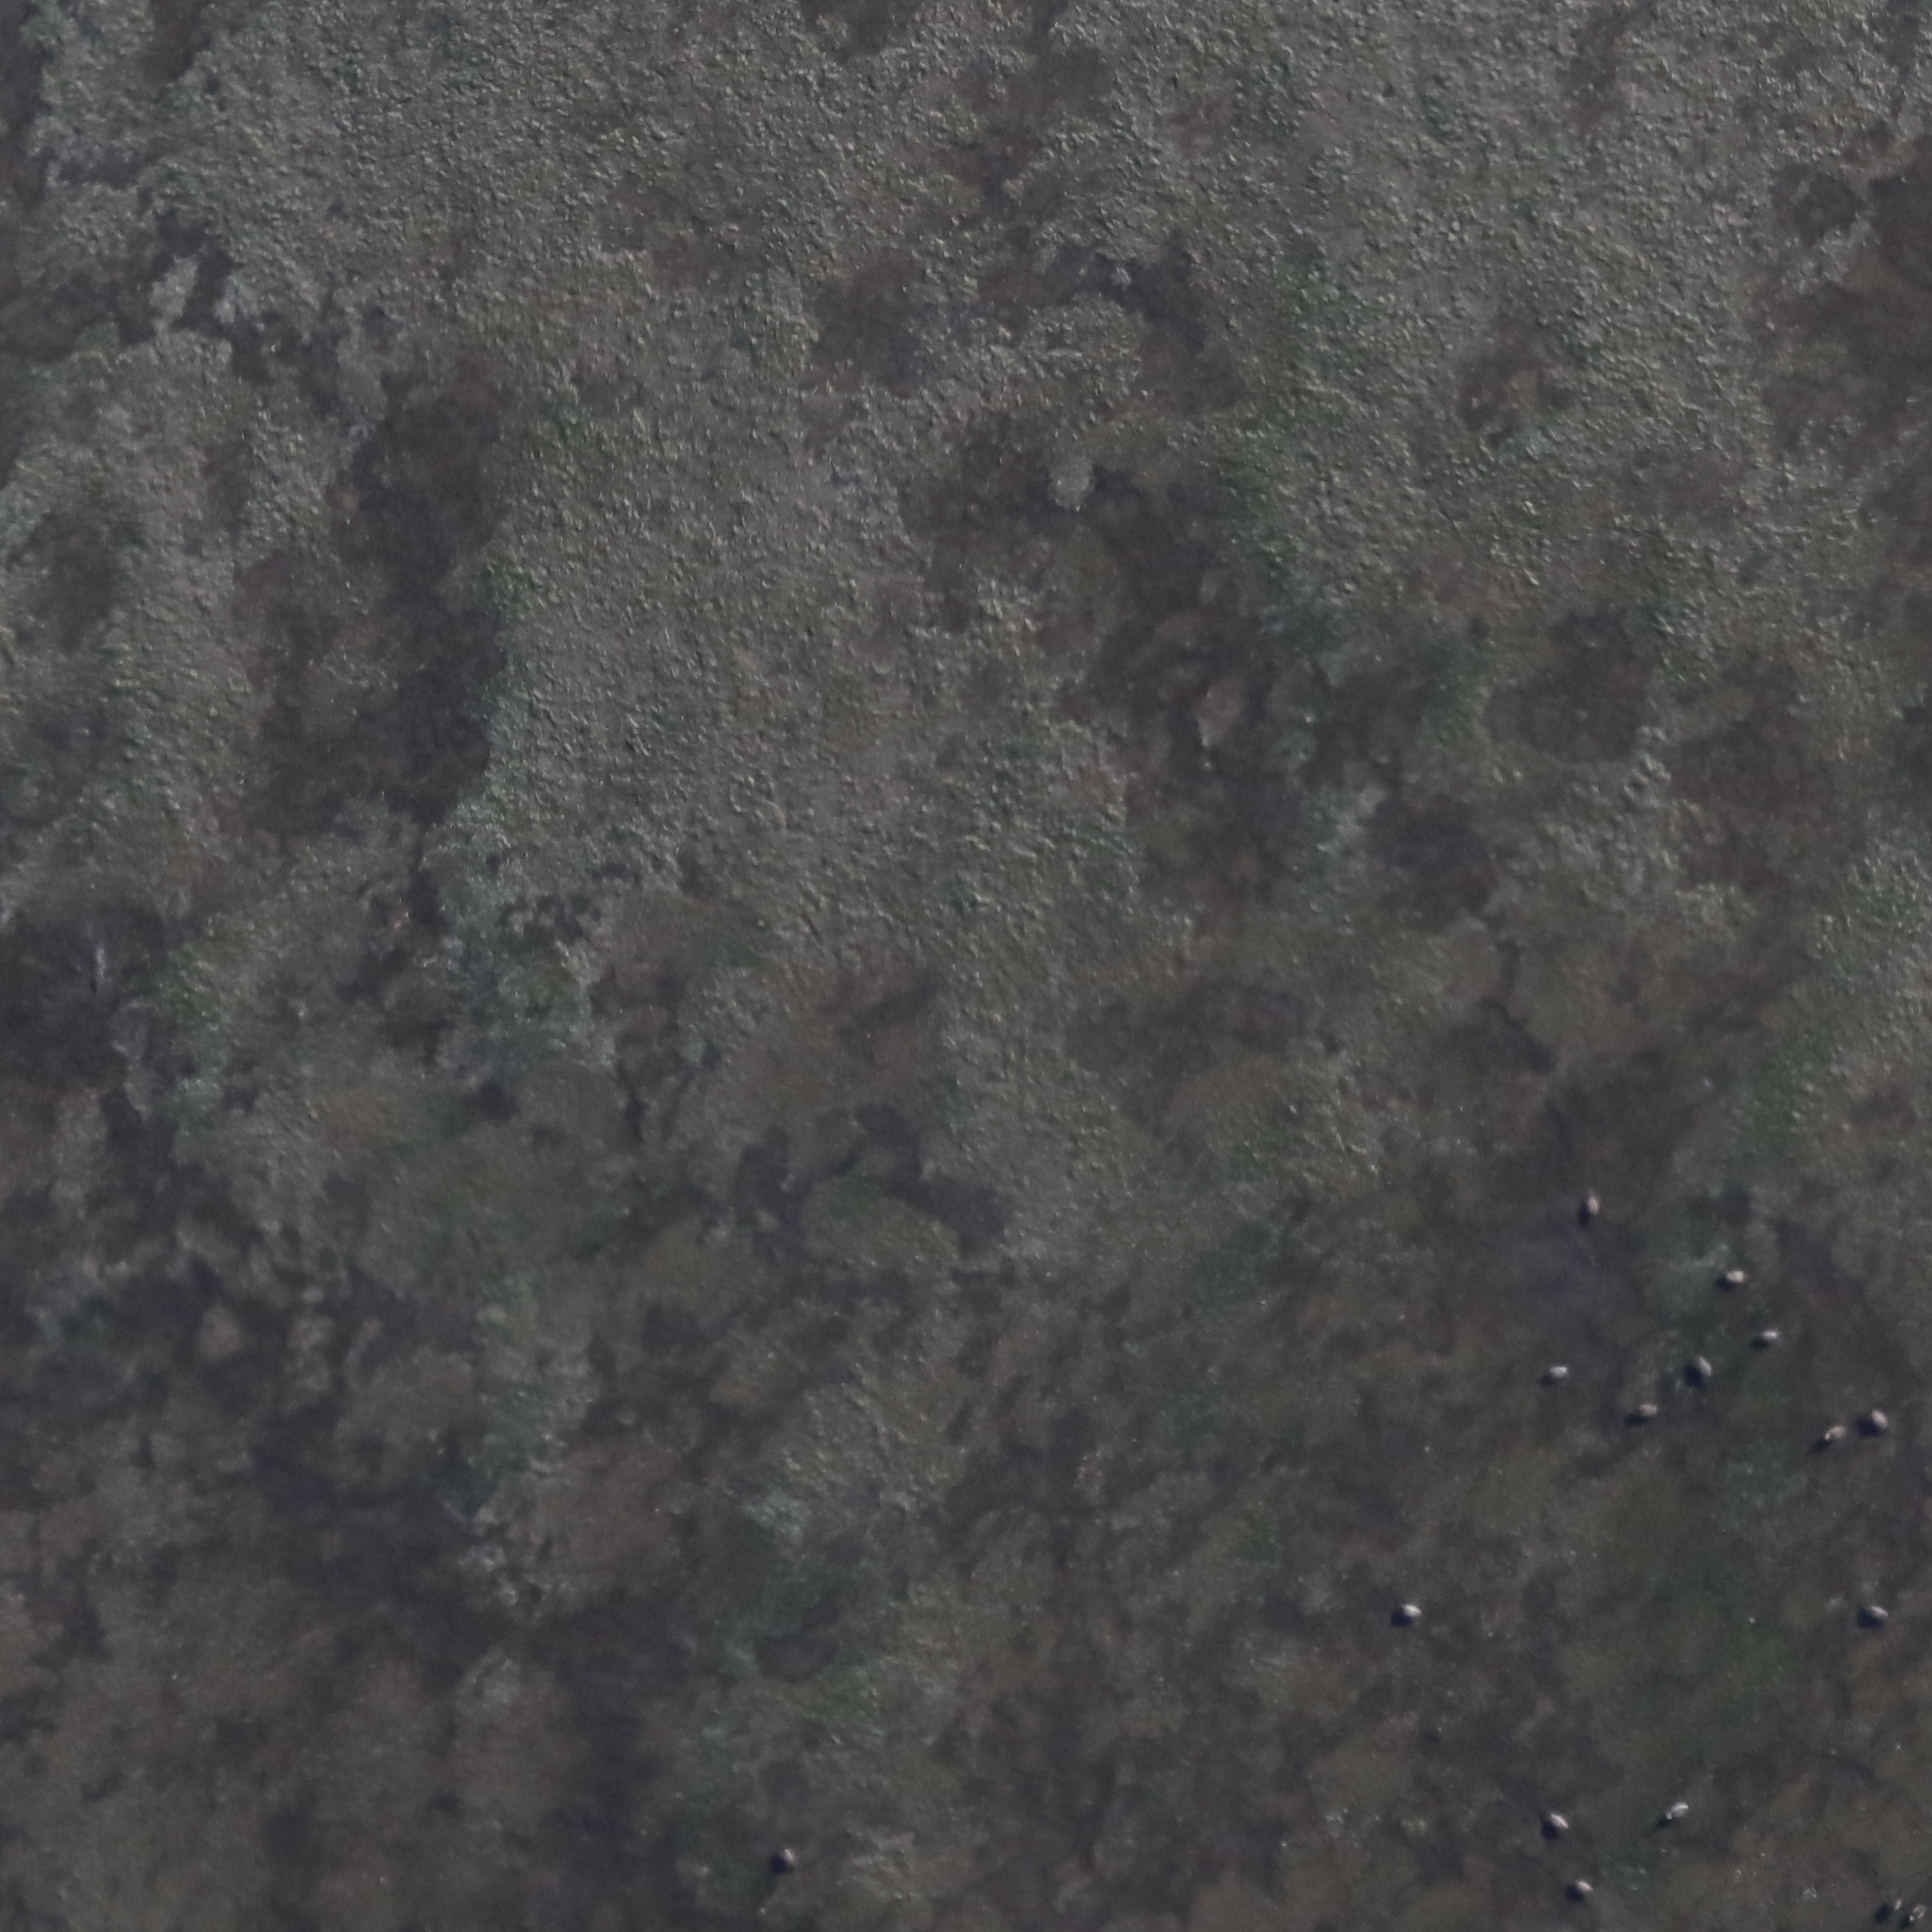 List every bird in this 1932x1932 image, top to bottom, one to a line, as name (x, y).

Canada goose (1592, 1206)
Canada goose (1736, 1277)
Canada goose (1772, 1335)
Canada goose (1702, 1366)
Canada goose (1558, 1373)
Canada goose (1651, 1411)
Canada goose (1880, 1421)
Canada goose (1836, 1434)
Canada goose (1412, 1612)
Canada goose (1876, 1615)
Canada goose (1680, 1810)
Canada goose (1558, 1822)
Canada goose (788, 1861)
Canada goose (1584, 1887)
Canada goose (1894, 1903)
Canada goose (1919, 1913)